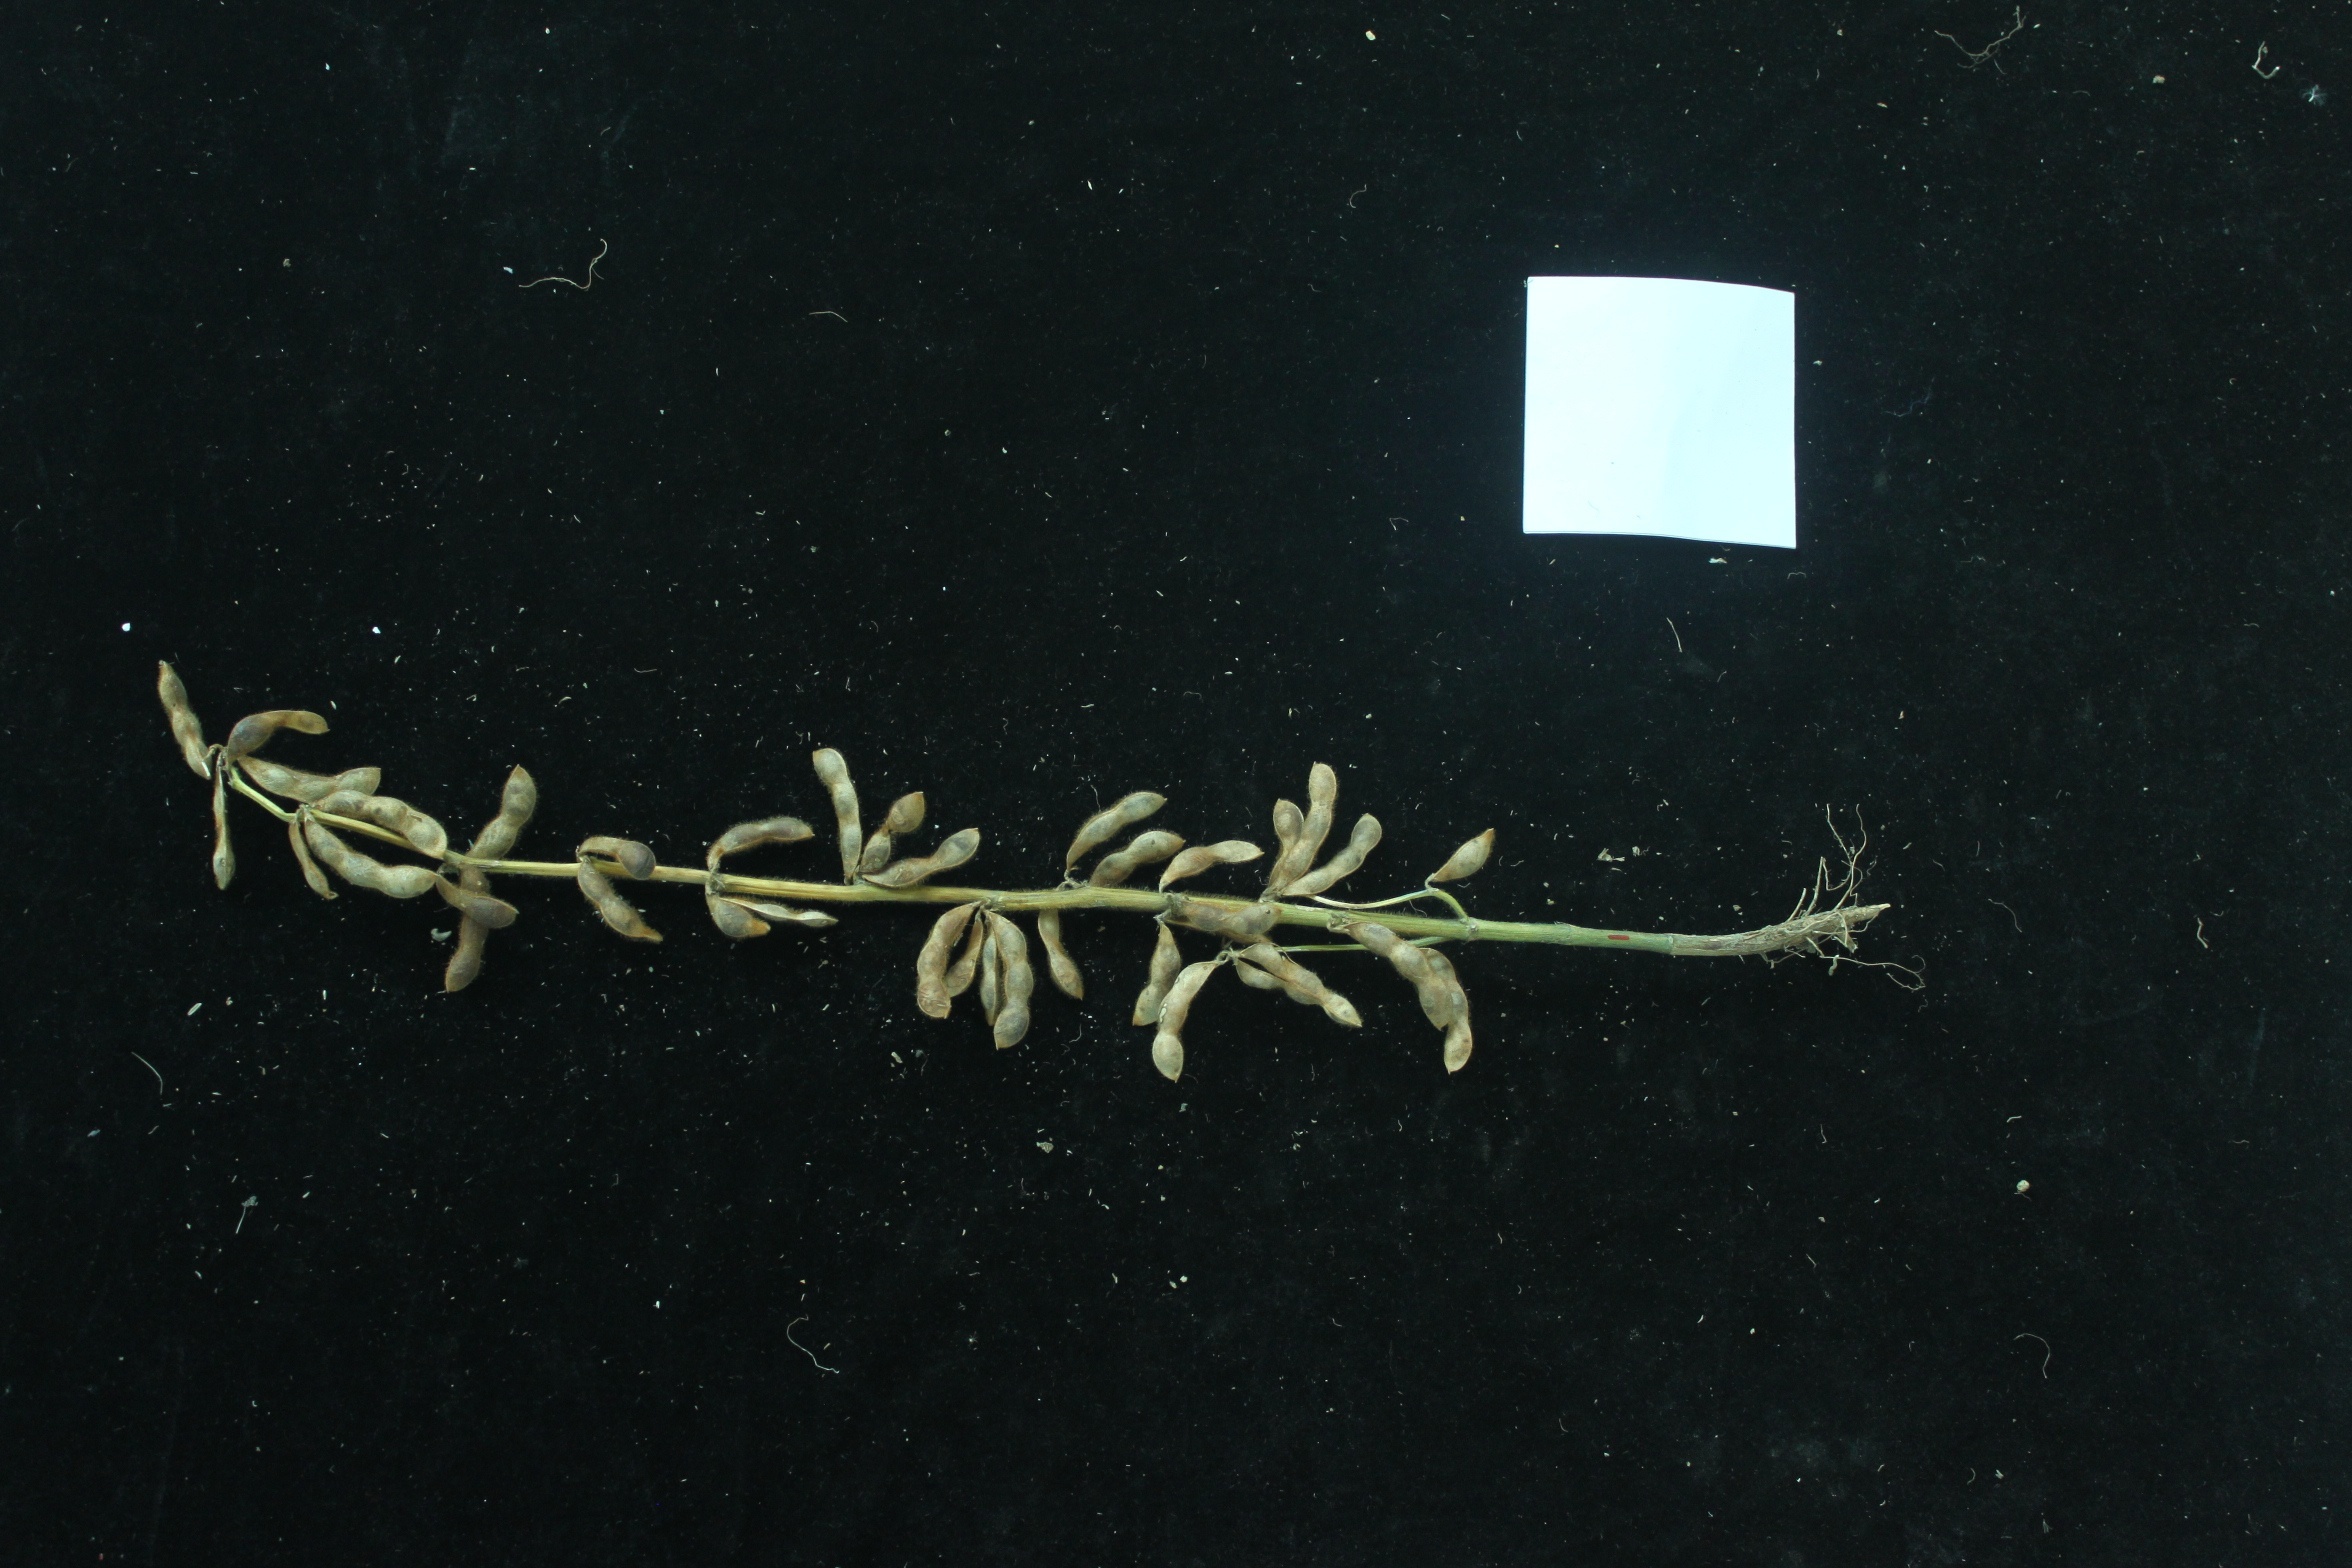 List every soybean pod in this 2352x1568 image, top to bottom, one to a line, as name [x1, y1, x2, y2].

soybean pod [158, 661, 212, 780]
soybean pod [226, 711, 330, 755]
soybean pod [812, 748, 862, 883]
soybean pod [212, 755, 235, 891]
soybean pod [236, 756, 380, 805]
soybean pod [1262, 761, 1338, 897]
soybean pod [467, 765, 537, 859]
soybean pod [314, 790, 447, 860]
soybean pod [858, 791, 925, 873]
soybean pod [1065, 792, 1167, 870]
soybean pod [1263, 798, 1305, 885]
soybean pod [1264, 813, 1382, 898]
soybean pod [706, 816, 817, 871]
soybean pod [303, 821, 439, 900]
soybean pod [287, 822, 338, 901]
soybean pod [862, 827, 980, 890]
soybean pod [1424, 827, 1495, 884]
soybean pod [1089, 831, 1187, 887]
soybean pod [576, 837, 657, 880]
soybean pod [1158, 840, 1265, 892]
soybean pod [577, 863, 662, 944]
soybean pod [444, 873, 490, 992]
soybean pod [435, 874, 519, 928]
soybean pod [704, 895, 771, 938]
soybean pod [720, 896, 839, 928]
soybean pod [915, 900, 982, 1019]
soybean pod [986, 909, 1034, 1050]
soybean pod [1037, 911, 1083, 1001]
soybean pod [944, 914, 983, 999]
soybean pod [1131, 917, 1182, 1025]
soybean pod [1328, 922, 1453, 1031]
soybean pod [979, 929, 998, 1028]
soybean pod [1416, 948, 1473, 1075]
soybean pod [1151, 961, 1223, 1082]